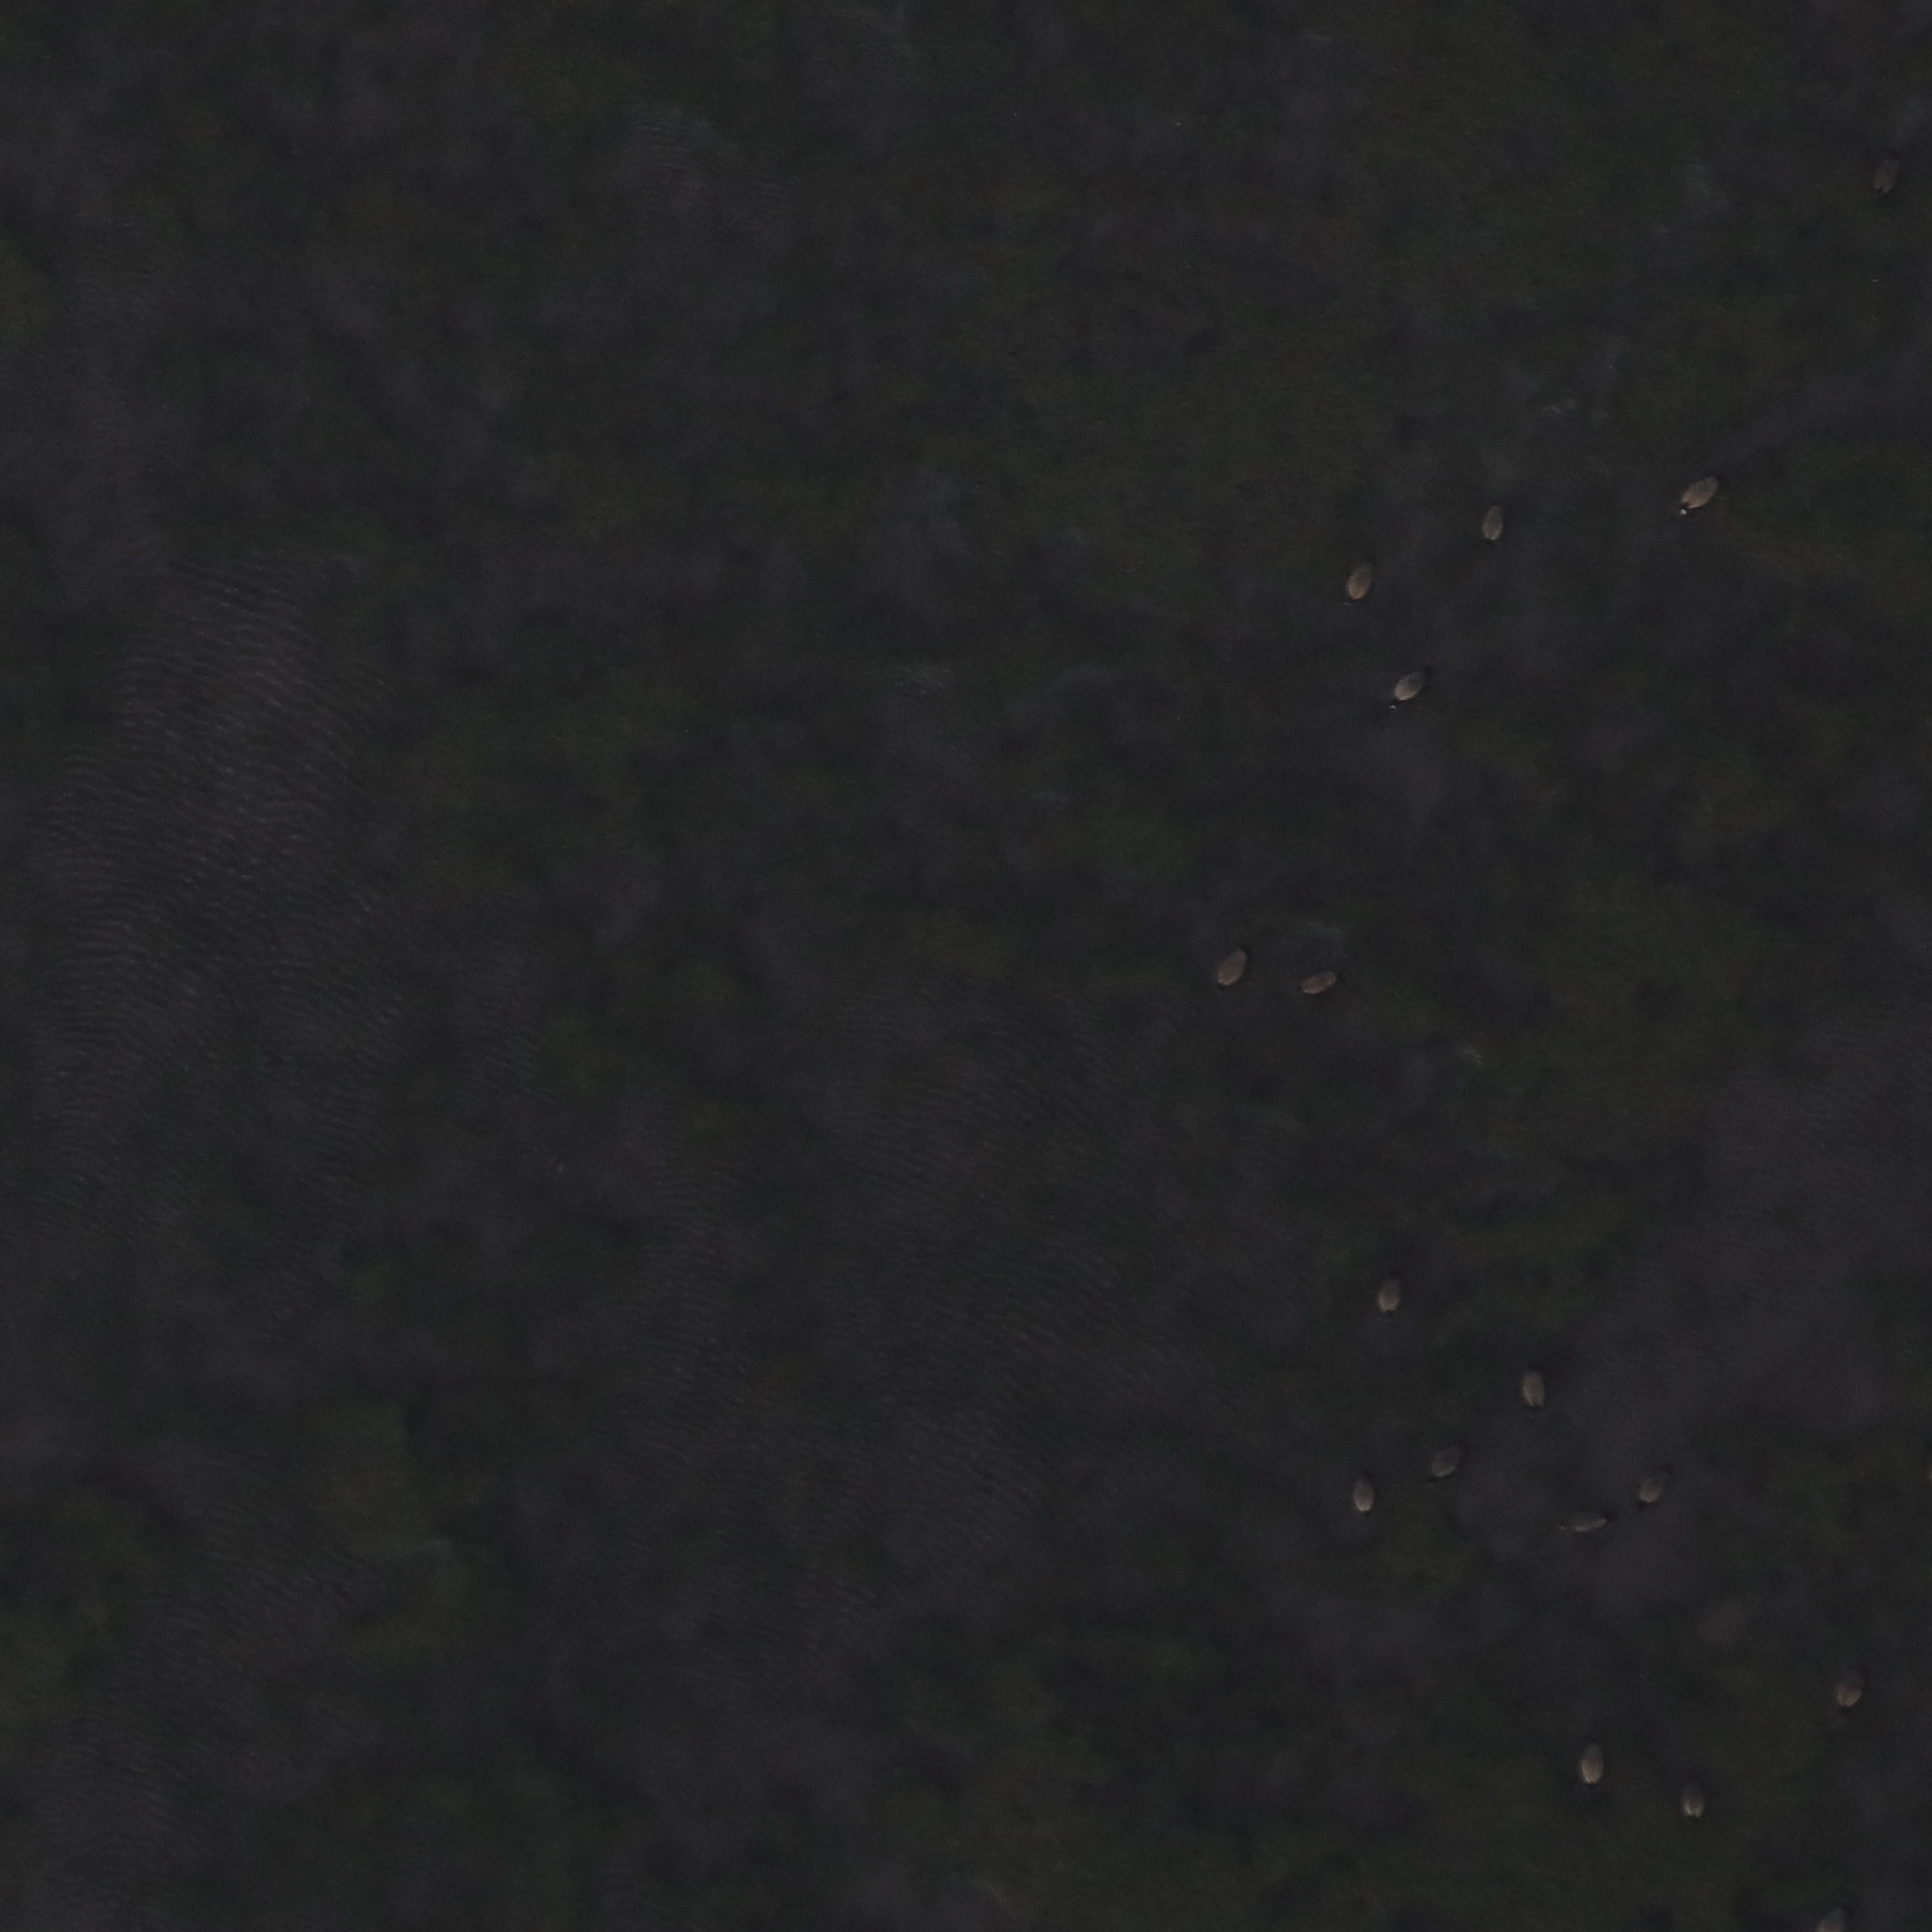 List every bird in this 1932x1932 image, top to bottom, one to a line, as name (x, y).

Canada goose (1883, 175)
Canada goose (1699, 492)
Canada goose (1500, 529)
Canada goose (1360, 585)
Canada goose (1404, 689)
Canada goose (1230, 968)
Canada goose (1316, 984)
Canada goose (1391, 1296)
Canada goose (1532, 1385)
Canada goose (1449, 1460)
Canada goose (1655, 1480)
Canada goose (1359, 1493)
Canada goose (1591, 1519)
Canada goose (1851, 1687)
Canada goose (1594, 1769)
Canada goose (1697, 1804)
Canada goose (1832, 1924)